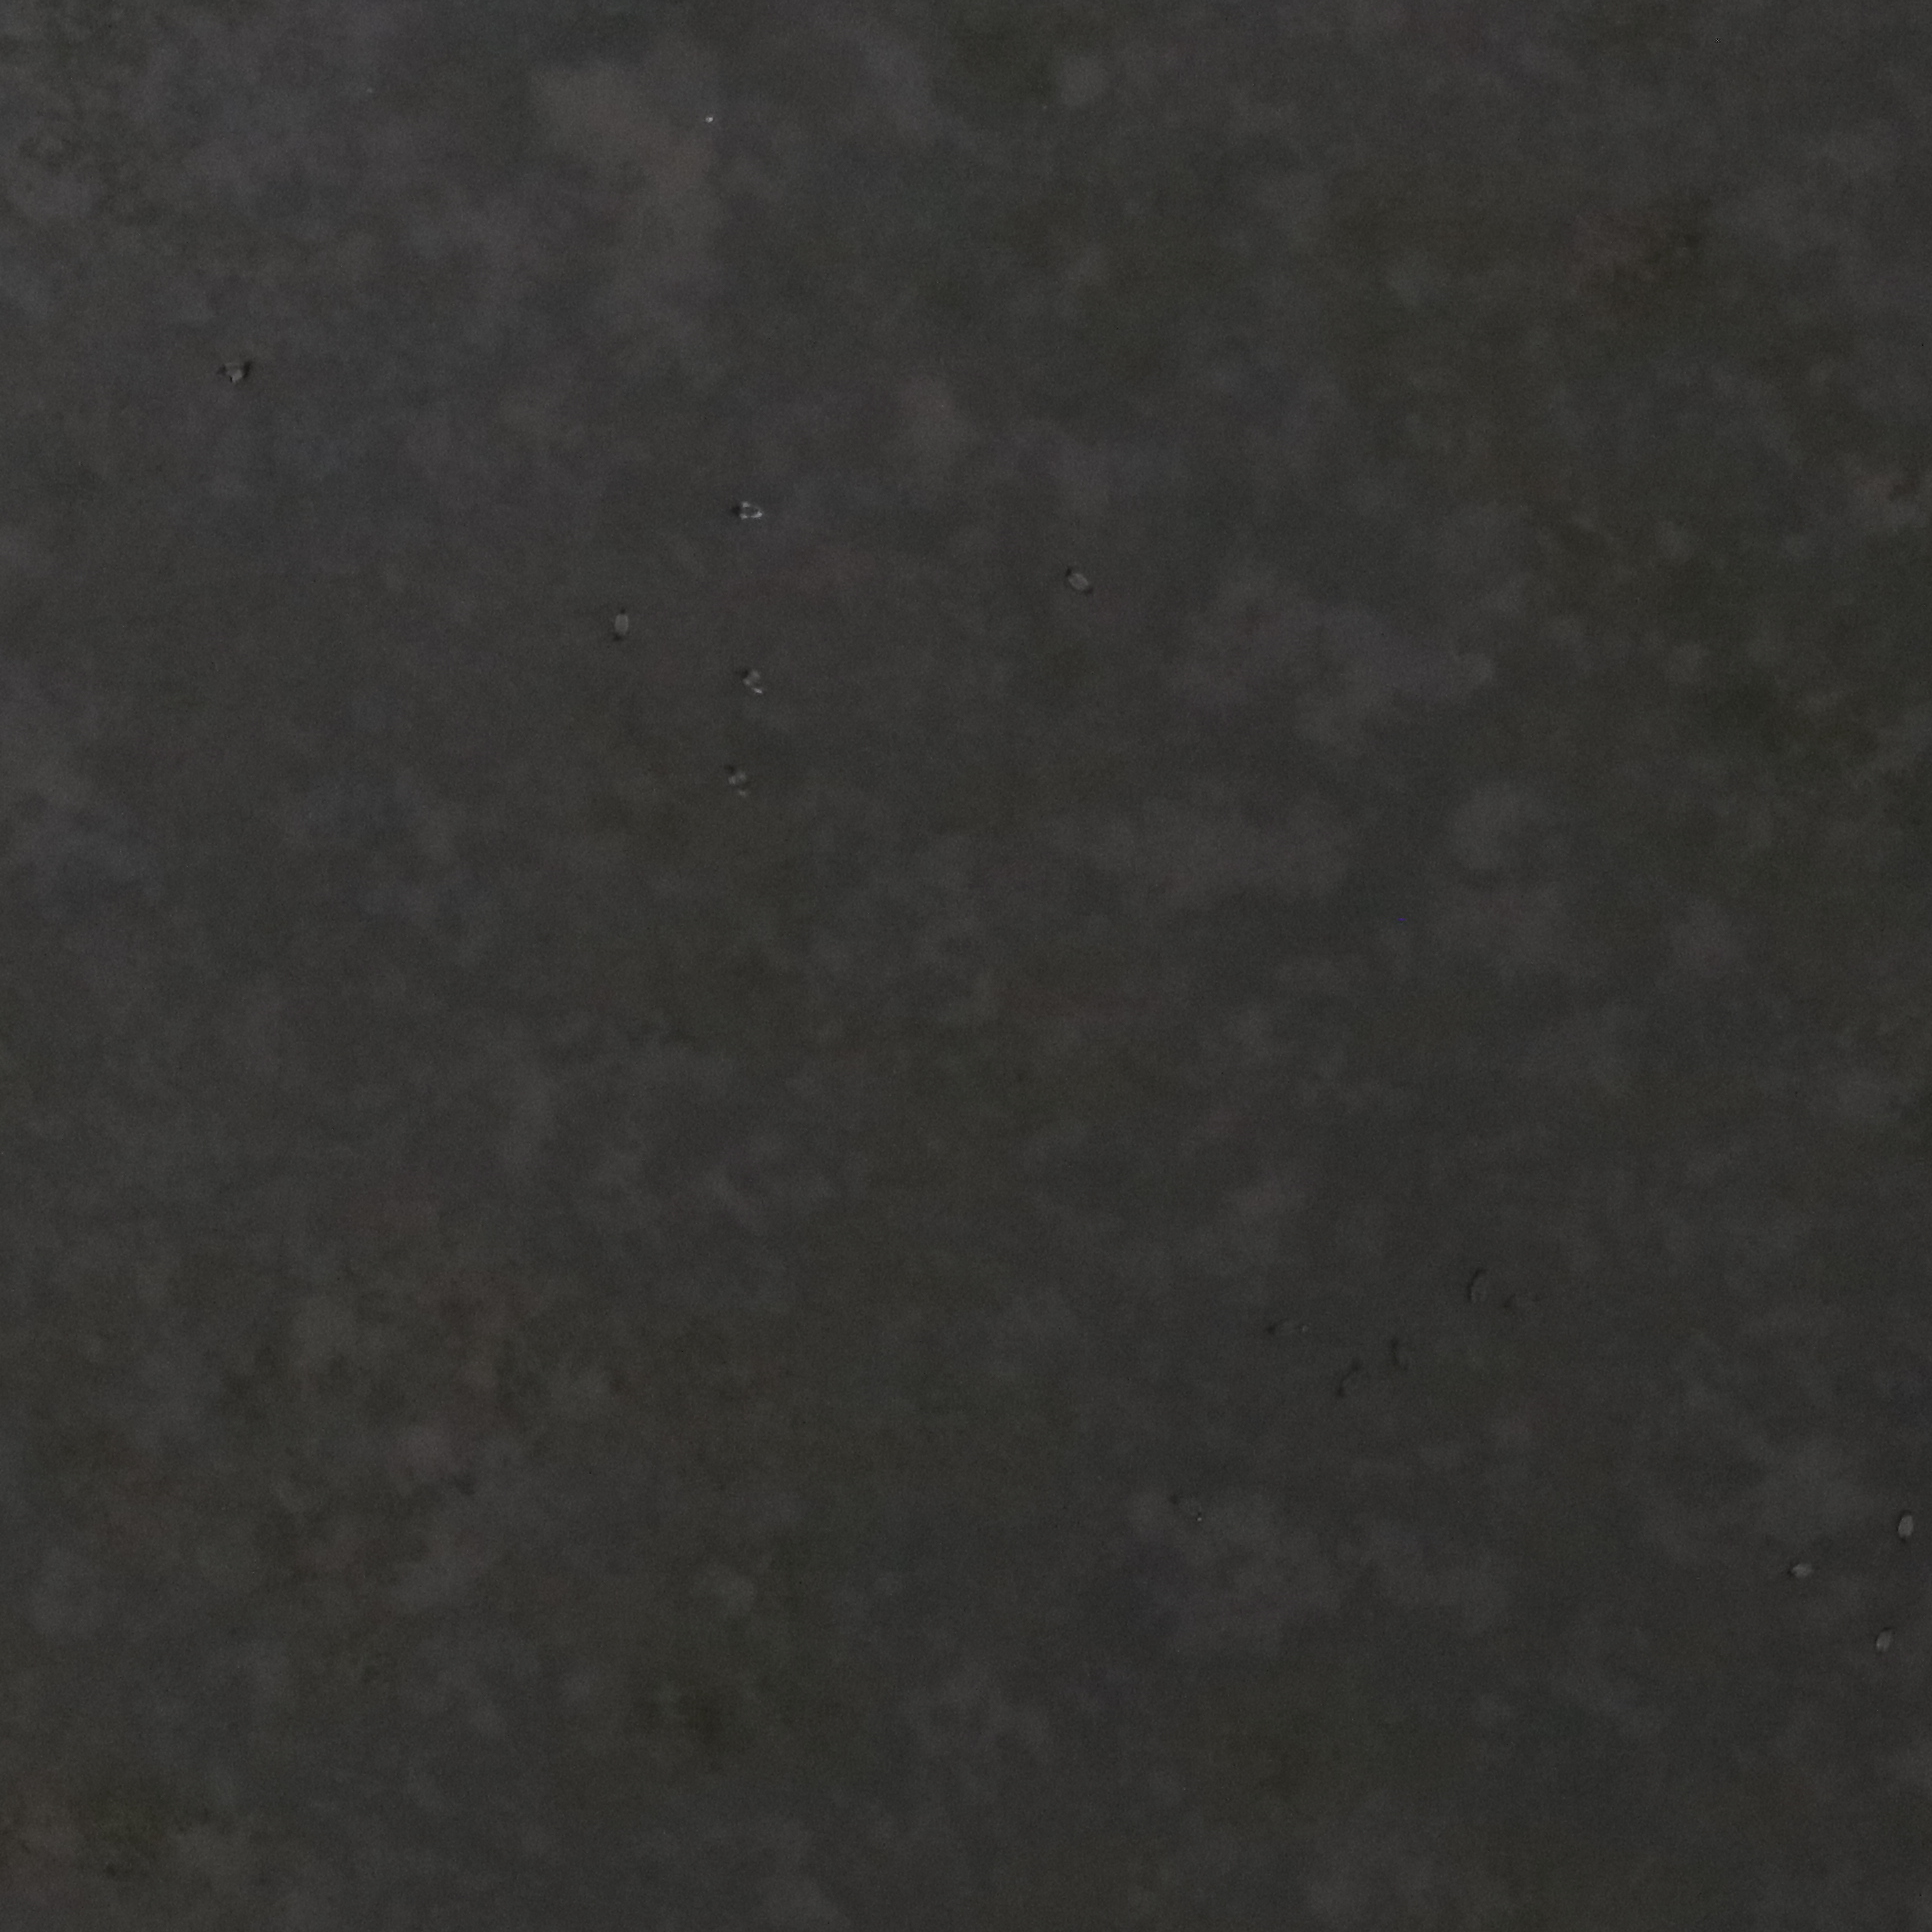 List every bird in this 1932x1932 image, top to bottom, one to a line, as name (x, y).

Canada goose (232, 368)
brant (745, 511)
Canada goose (1077, 580)
Canada goose (623, 623)
brant (751, 678)
brant (739, 780)
Canada goose (1476, 1285)
Canada goose (1519, 1302)
Canada goose (1287, 1332)
Canada goose (1403, 1360)
Canada goose (1352, 1381)
Canada goose (1191, 1505)
Canada goose (1906, 1527)
Canada goose (1798, 1569)
Canada goose (1883, 1645)